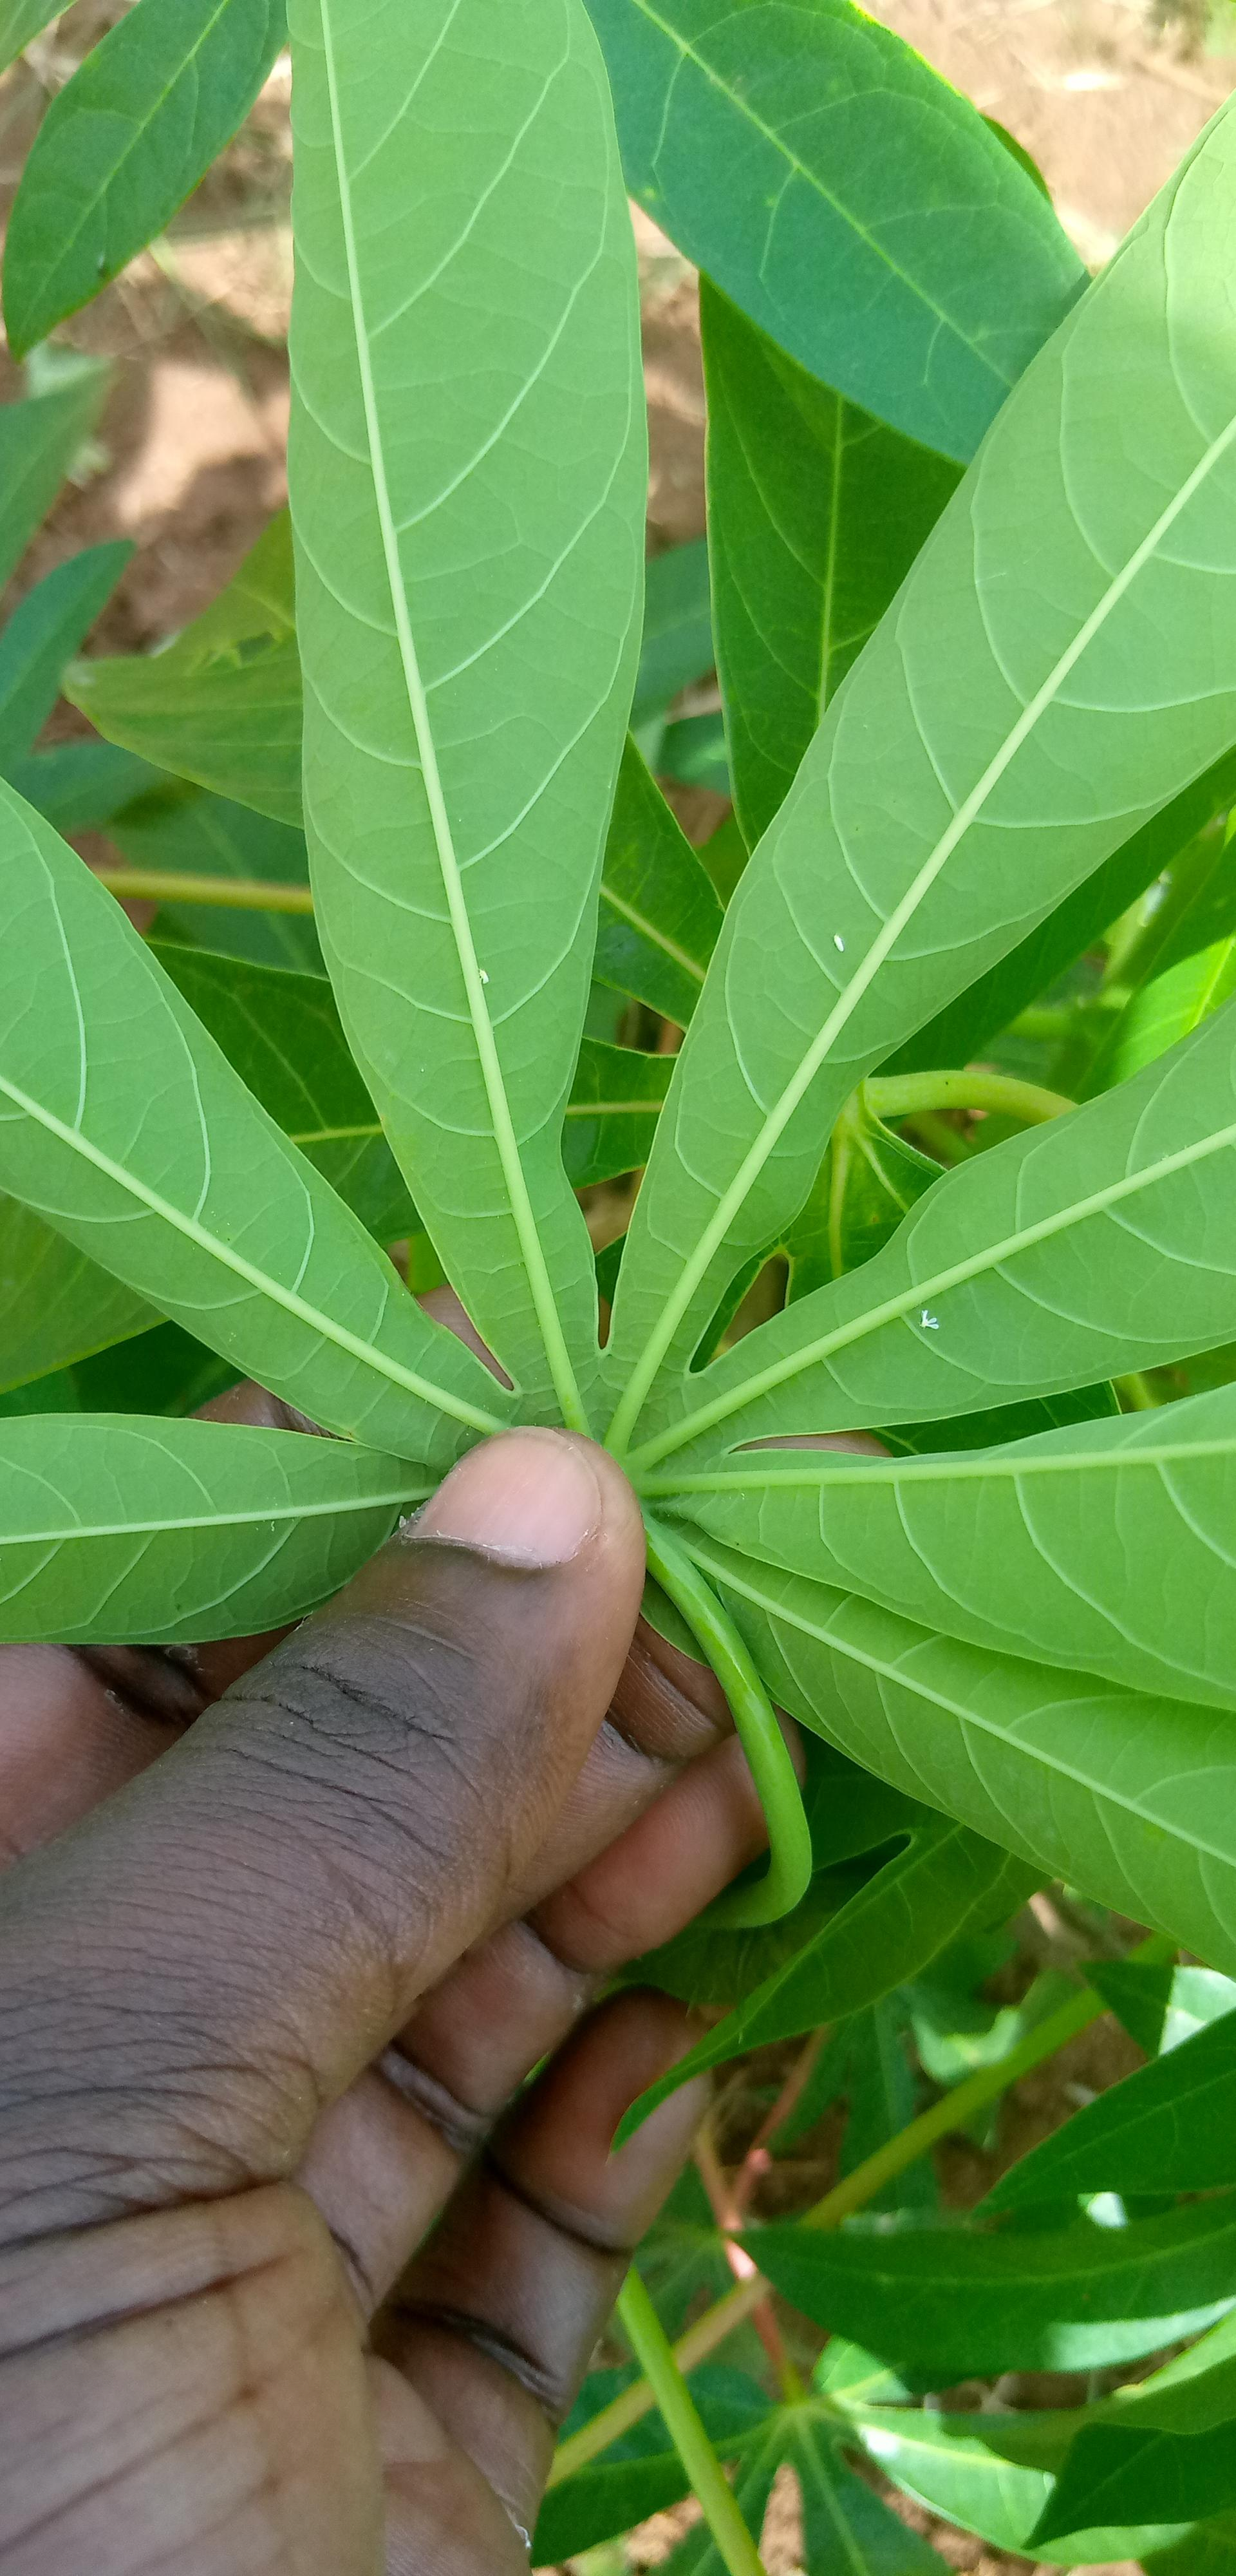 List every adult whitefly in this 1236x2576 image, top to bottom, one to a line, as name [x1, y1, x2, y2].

whitefly [831, 931, 847, 956]
whitefly [476, 965, 494, 987]
whitefly [919, 1305, 942, 1334]